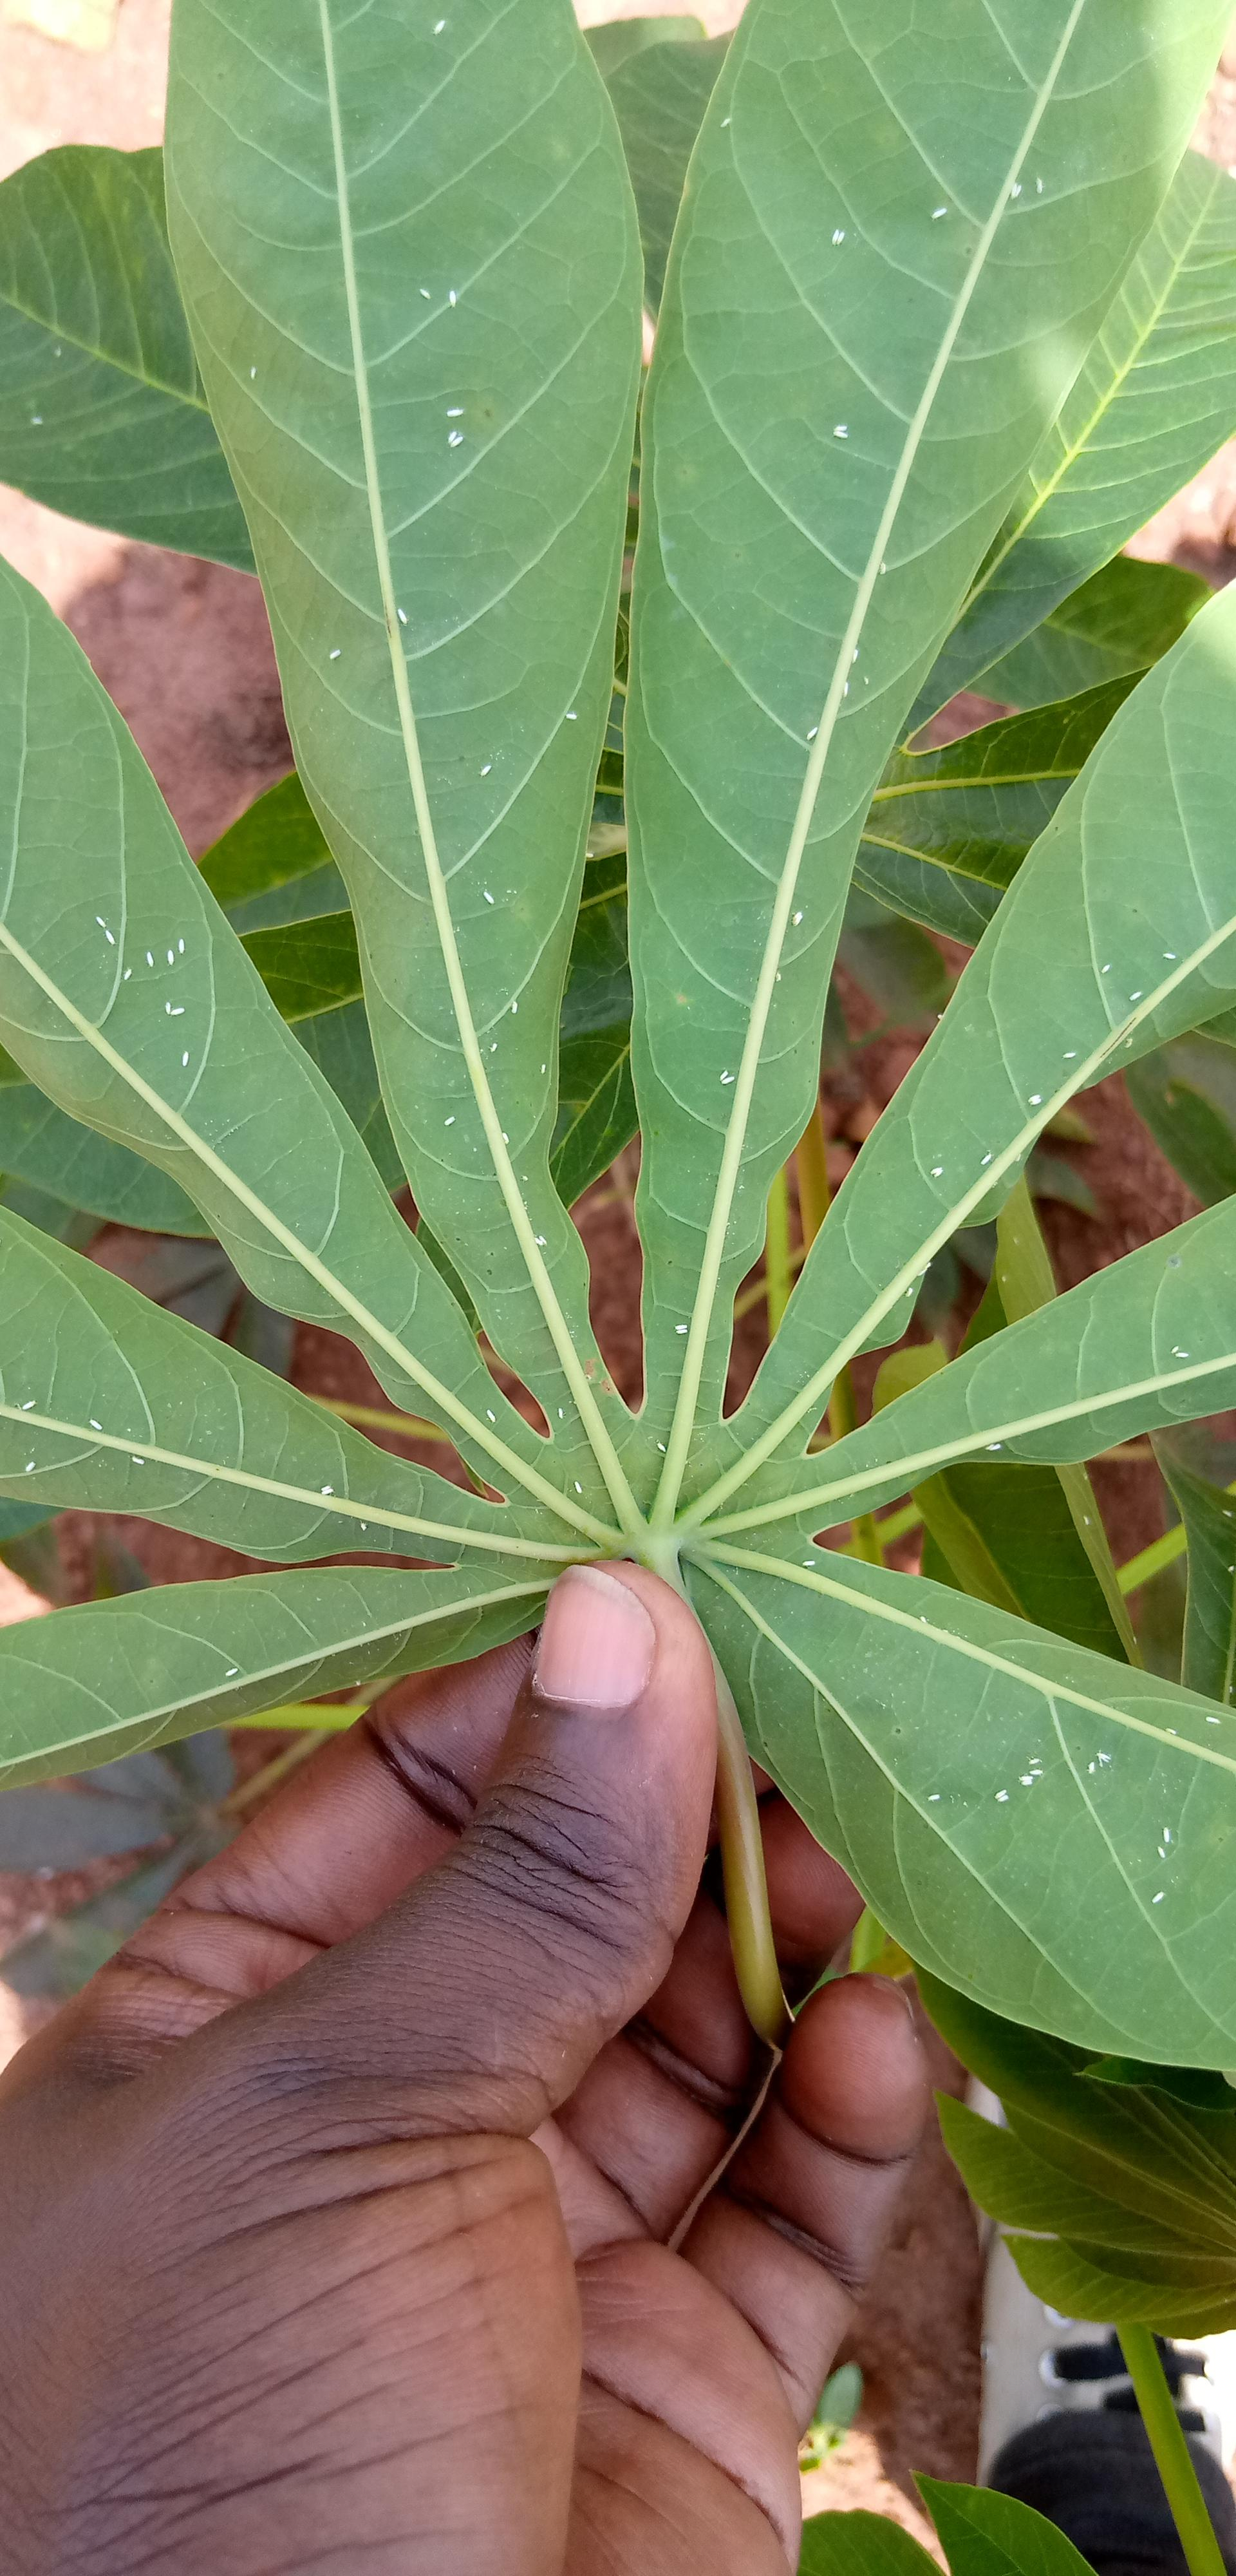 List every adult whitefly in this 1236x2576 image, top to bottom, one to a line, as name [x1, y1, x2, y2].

whitefly [432, 19, 447, 35]
whitefly [719, 115, 733, 130]
whitefly [1034, 175, 1044, 197]
whitefly [1009, 181, 1022, 200]
whitefly [930, 207, 947, 222]
whitefly [830, 228, 839, 247]
whitefly [838, 229, 845, 247]
whitefly [419, 288, 432, 301]
whitefly [447, 289, 458, 310]
whitefly [248, 366, 257, 381]
whitefly [445, 408, 465, 418]
whitefly [832, 423, 848, 431]
whitefly [832, 430, 849, 440]
whitefly [447, 431, 458, 446]
whitefly [451, 435, 464, 450]
whitefly [878, 560, 886, 576]
whitefly [396, 607, 410, 626]
whitefly [328, 647, 344, 661]
whitefly [852, 649, 857, 664]
whitefly [861, 675, 870, 686]
whitefly [843, 681, 849, 699]
whitefly [563, 711, 579, 722]
whitefly [805, 726, 818, 741]
whitefly [478, 764, 494, 777]
whitefly [584, 851, 595, 860]
whitefly [482, 889, 496, 906]
whitefly [791, 909, 803, 928]
whitefly [94, 916, 109, 929]
whitefly [105, 929, 117, 945]
whitefly [178, 937, 186, 956]
whitefly [145, 949, 156, 969]
whitefly [167, 949, 174, 966]
whitefly [1160, 952, 1183, 964]
whitefly [1099, 961, 1112, 975]
whitefly [123, 967, 135, 982]
whitefly [774, 970, 783, 983]
whitefly [1128, 989, 1143, 1005]
whitefly [509, 1000, 519, 1014]
whitefly [164, 1001, 171, 1016]
whitefly [171, 1007, 185, 1017]
whitefly [489, 1041, 498, 1054]
whitefly [182, 1049, 191, 1067]
whitefly [1061, 1050, 1077, 1060]
whitefly [539, 1063, 548, 1076]
whitefly [718, 1069, 729, 1083]
whitefly [722, 1075, 736, 1086]
whitefly [1027, 1094, 1044, 1106]
whitefly [444, 1115, 457, 1128]
whitefly [502, 1133, 512, 1146]
whitefly [980, 1150, 992, 1168]
whitefly [928, 1166, 947, 1179]
whitefly [520, 1173, 530, 1183]
whitefly [538, 1235, 550, 1246]
whitefly [534, 1236, 543, 1247]
whitefly [904, 1285, 913, 1300]
whitefly [673, 1323, 689, 1330]
whitefly [675, 1329, 689, 1336]
whitefly [1170, 1344, 1182, 1355]
whitefly [1174, 1351, 1190, 1359]
whitefly [20, 1399, 39, 1410]
whitefly [557, 1406, 566, 1421]
whitefly [485, 1408, 497, 1424]
whitefly [88, 1418, 103, 1432]
whitefly [655, 1441, 668, 1454]
whitefly [984, 1443, 1003, 1454]
whitefly [131, 1454, 146, 1466]
whitefly [23, 1461, 39, 1473]
whitefly [573, 1479, 585, 1494]
whitefly [321, 1484, 331, 1492]
whitefly [321, 1488, 335, 1495]
whitefly [1219, 1508, 1235, 1519]
whitefly [1081, 1513, 1093, 1526]
whitefly [358, 1520, 368, 1533]
whitefly [800, 1558, 818, 1570]
whitefly [1226, 1560, 1236, 1575]
whitefly [223, 1666, 241, 1681]
whitefly [1203, 1714, 1224, 1728]
whitefly [1163, 1726, 1179, 1736]
whitefly [1097, 1750, 1112, 1768]
whitefly [1025, 1756, 1043, 1765]
whitefly [1085, 1759, 1096, 1775]
whitefly [1027, 1768, 1046, 1776]
whitefly [1017, 1774, 1033, 1781]
whitefly [1020, 1779, 1035, 1785]
whitefly [994, 1788, 1007, 1801]
whitefly [924, 1790, 943, 1803]
whitefly [997, 1794, 1010, 1802]
whitefly [1160, 1824, 1173, 1844]
whitefly [1154, 1844, 1168, 1859]
whitefly [1150, 1890, 1167, 1906]